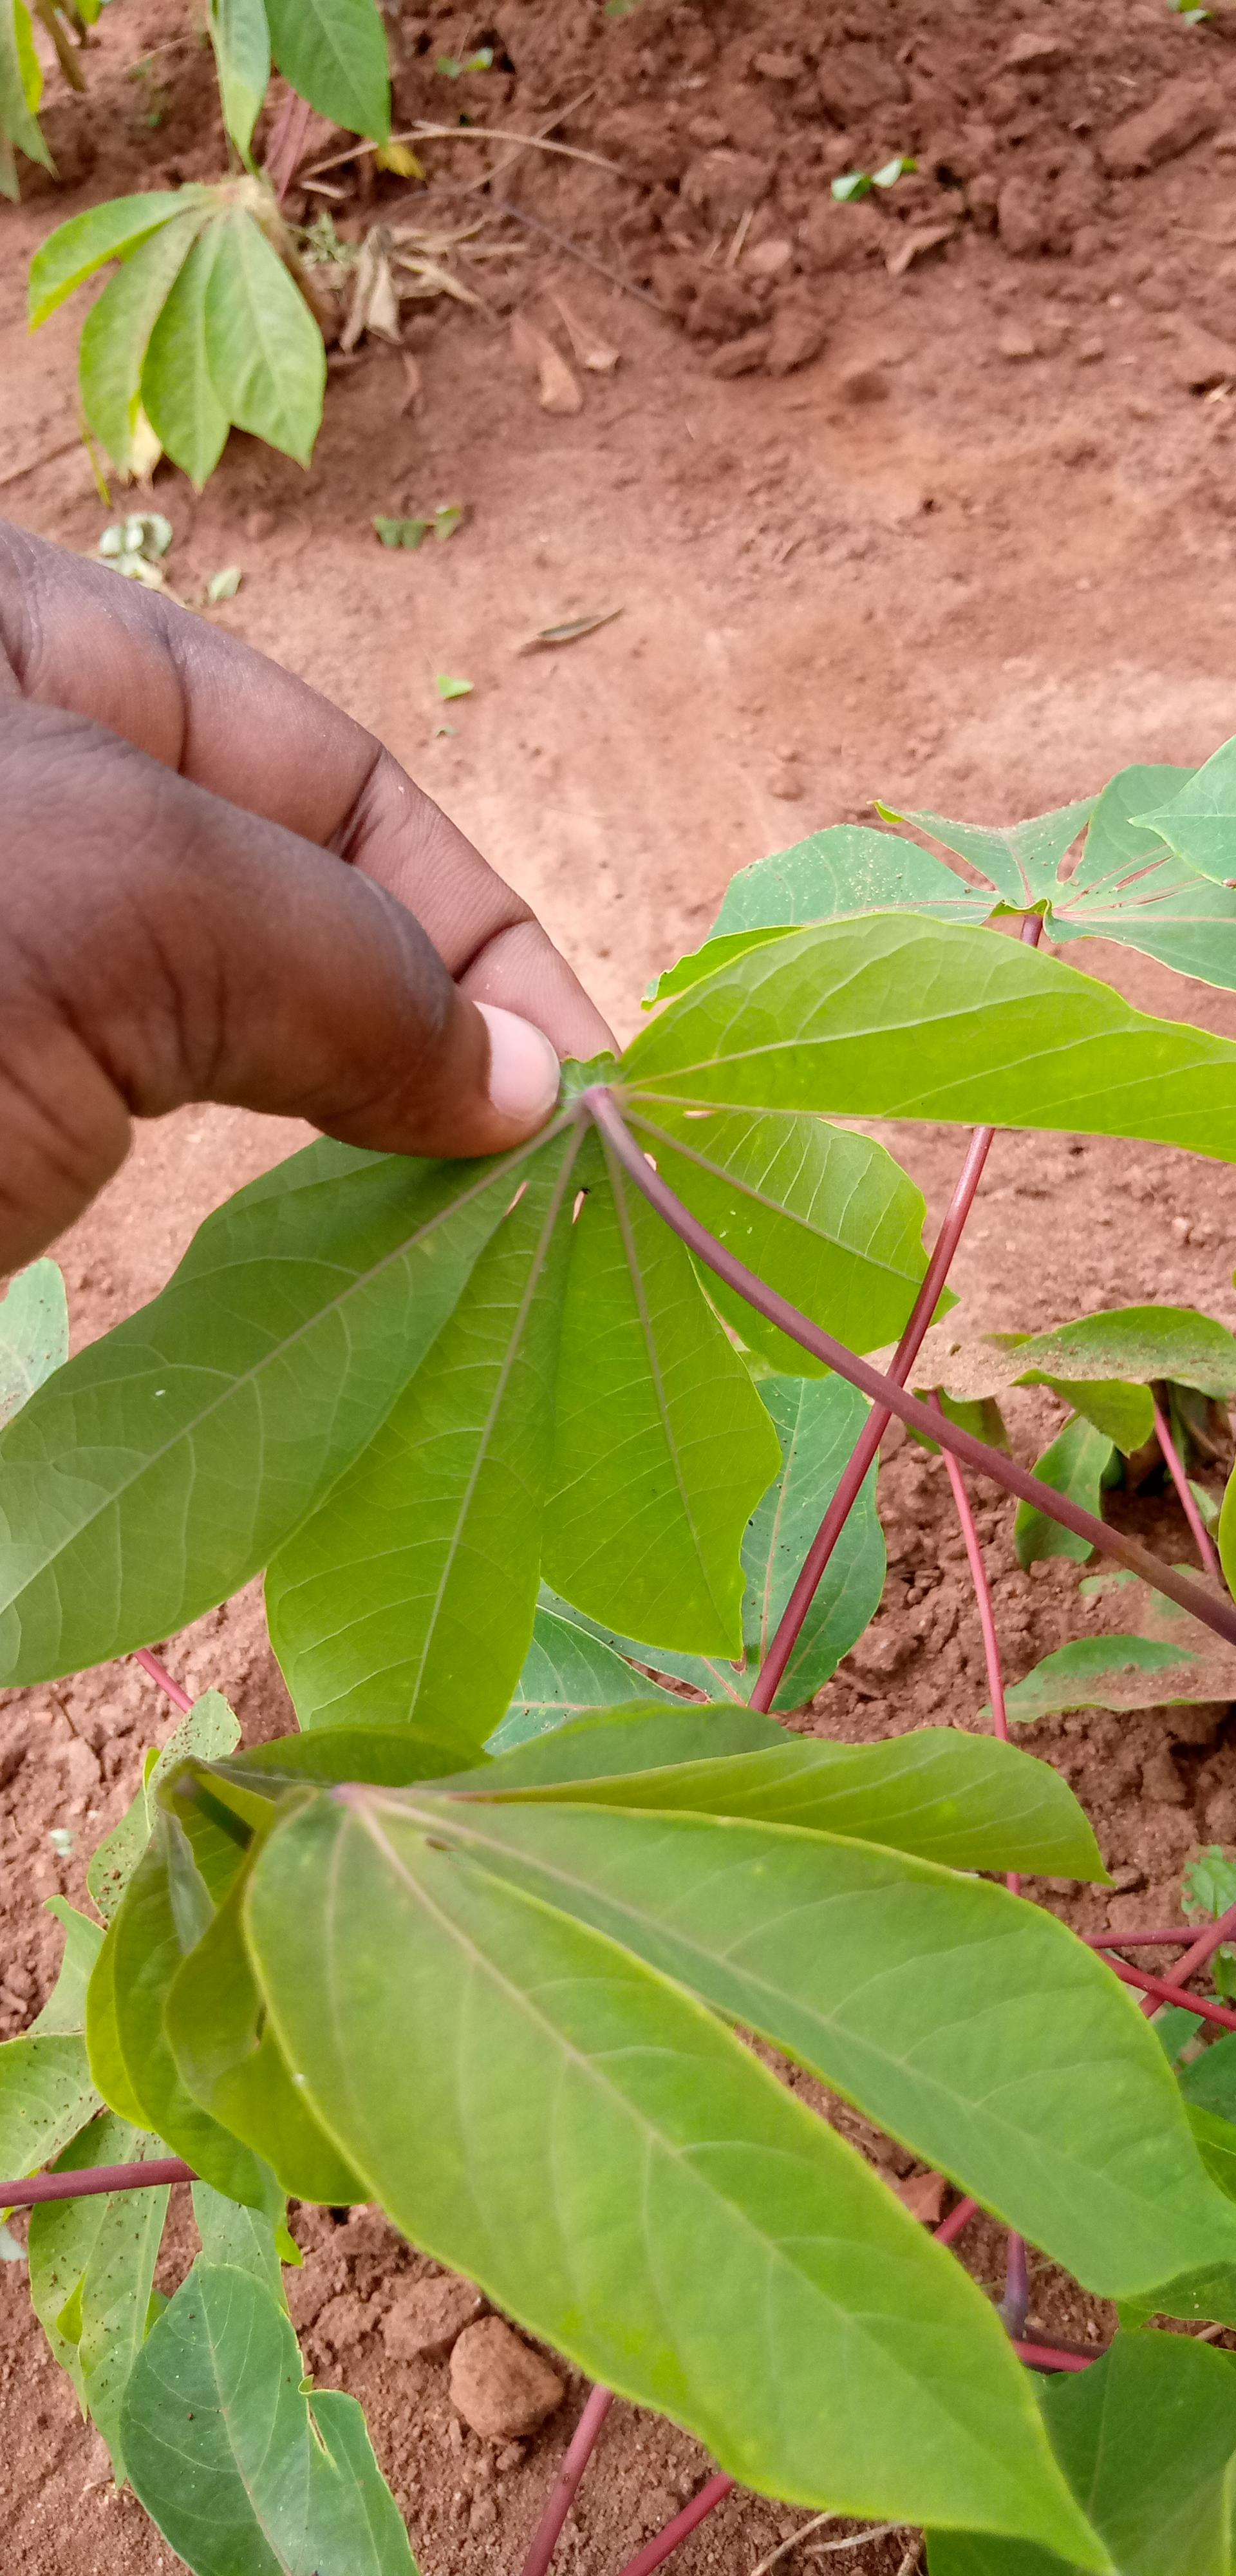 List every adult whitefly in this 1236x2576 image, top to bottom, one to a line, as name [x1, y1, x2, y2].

whitefly [728, 1207, 738, 1217]
whitefly [744, 1224, 754, 1238]
whitefly [716, 1227, 727, 1240]
whitefly [138, 1379, 175, 1414]